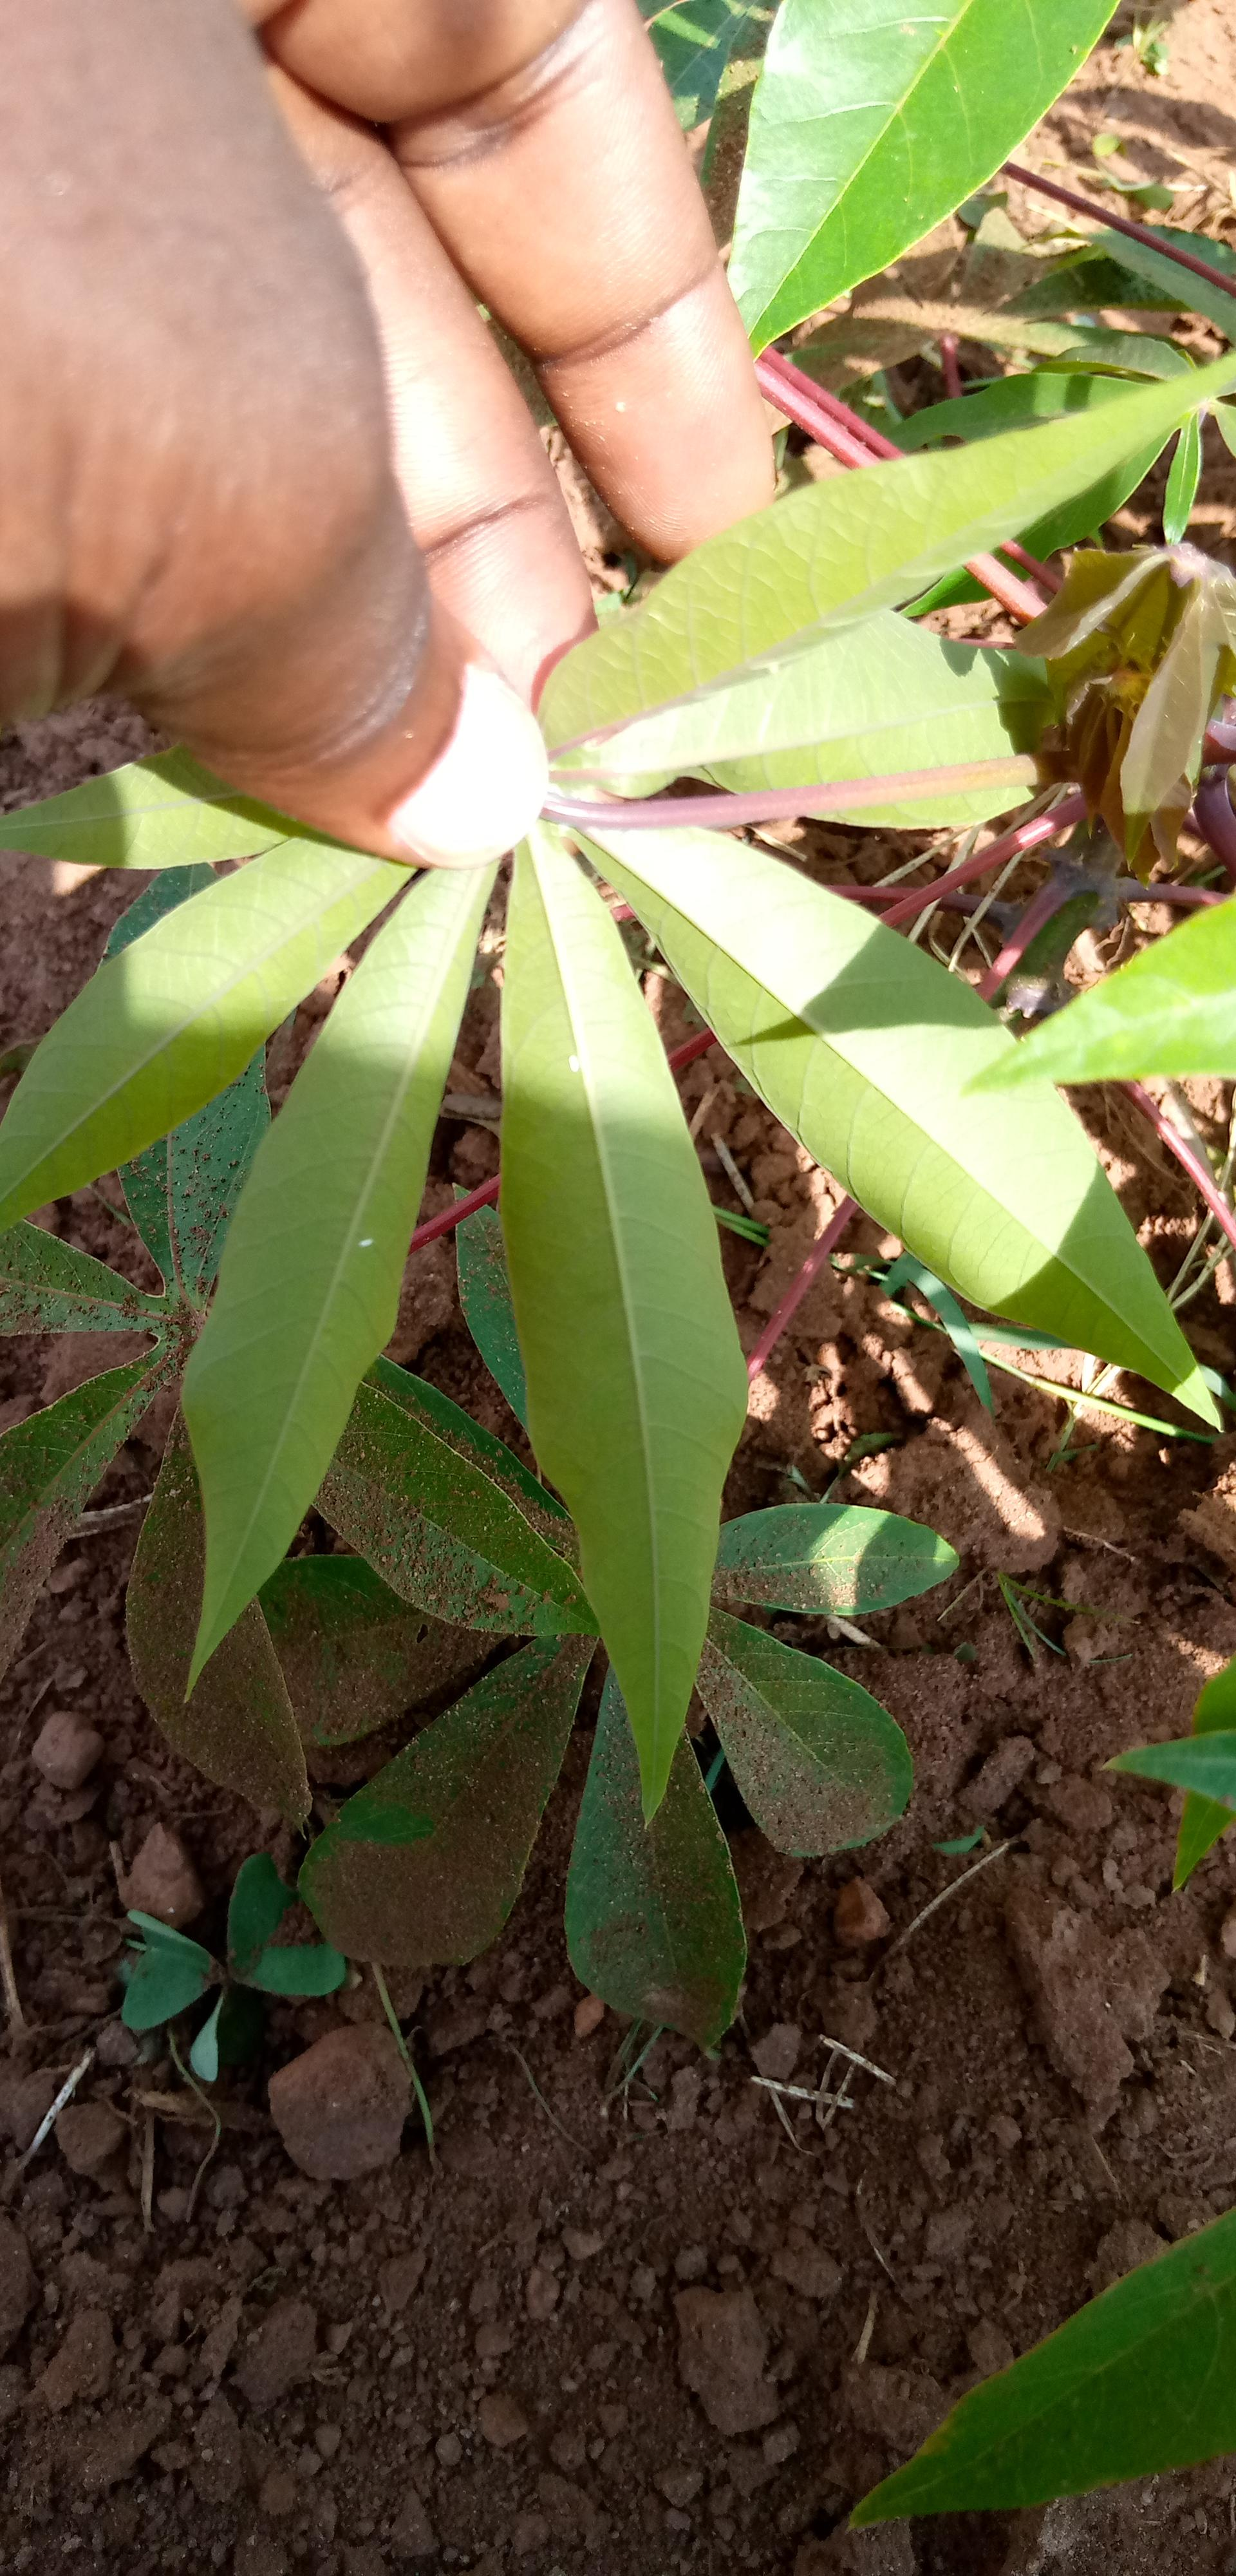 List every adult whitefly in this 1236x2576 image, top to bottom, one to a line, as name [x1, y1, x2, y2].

whitefly [763, 661, 789, 677]
whitefly [556, 1047, 588, 1078]
whitefly [351, 1232, 381, 1257]